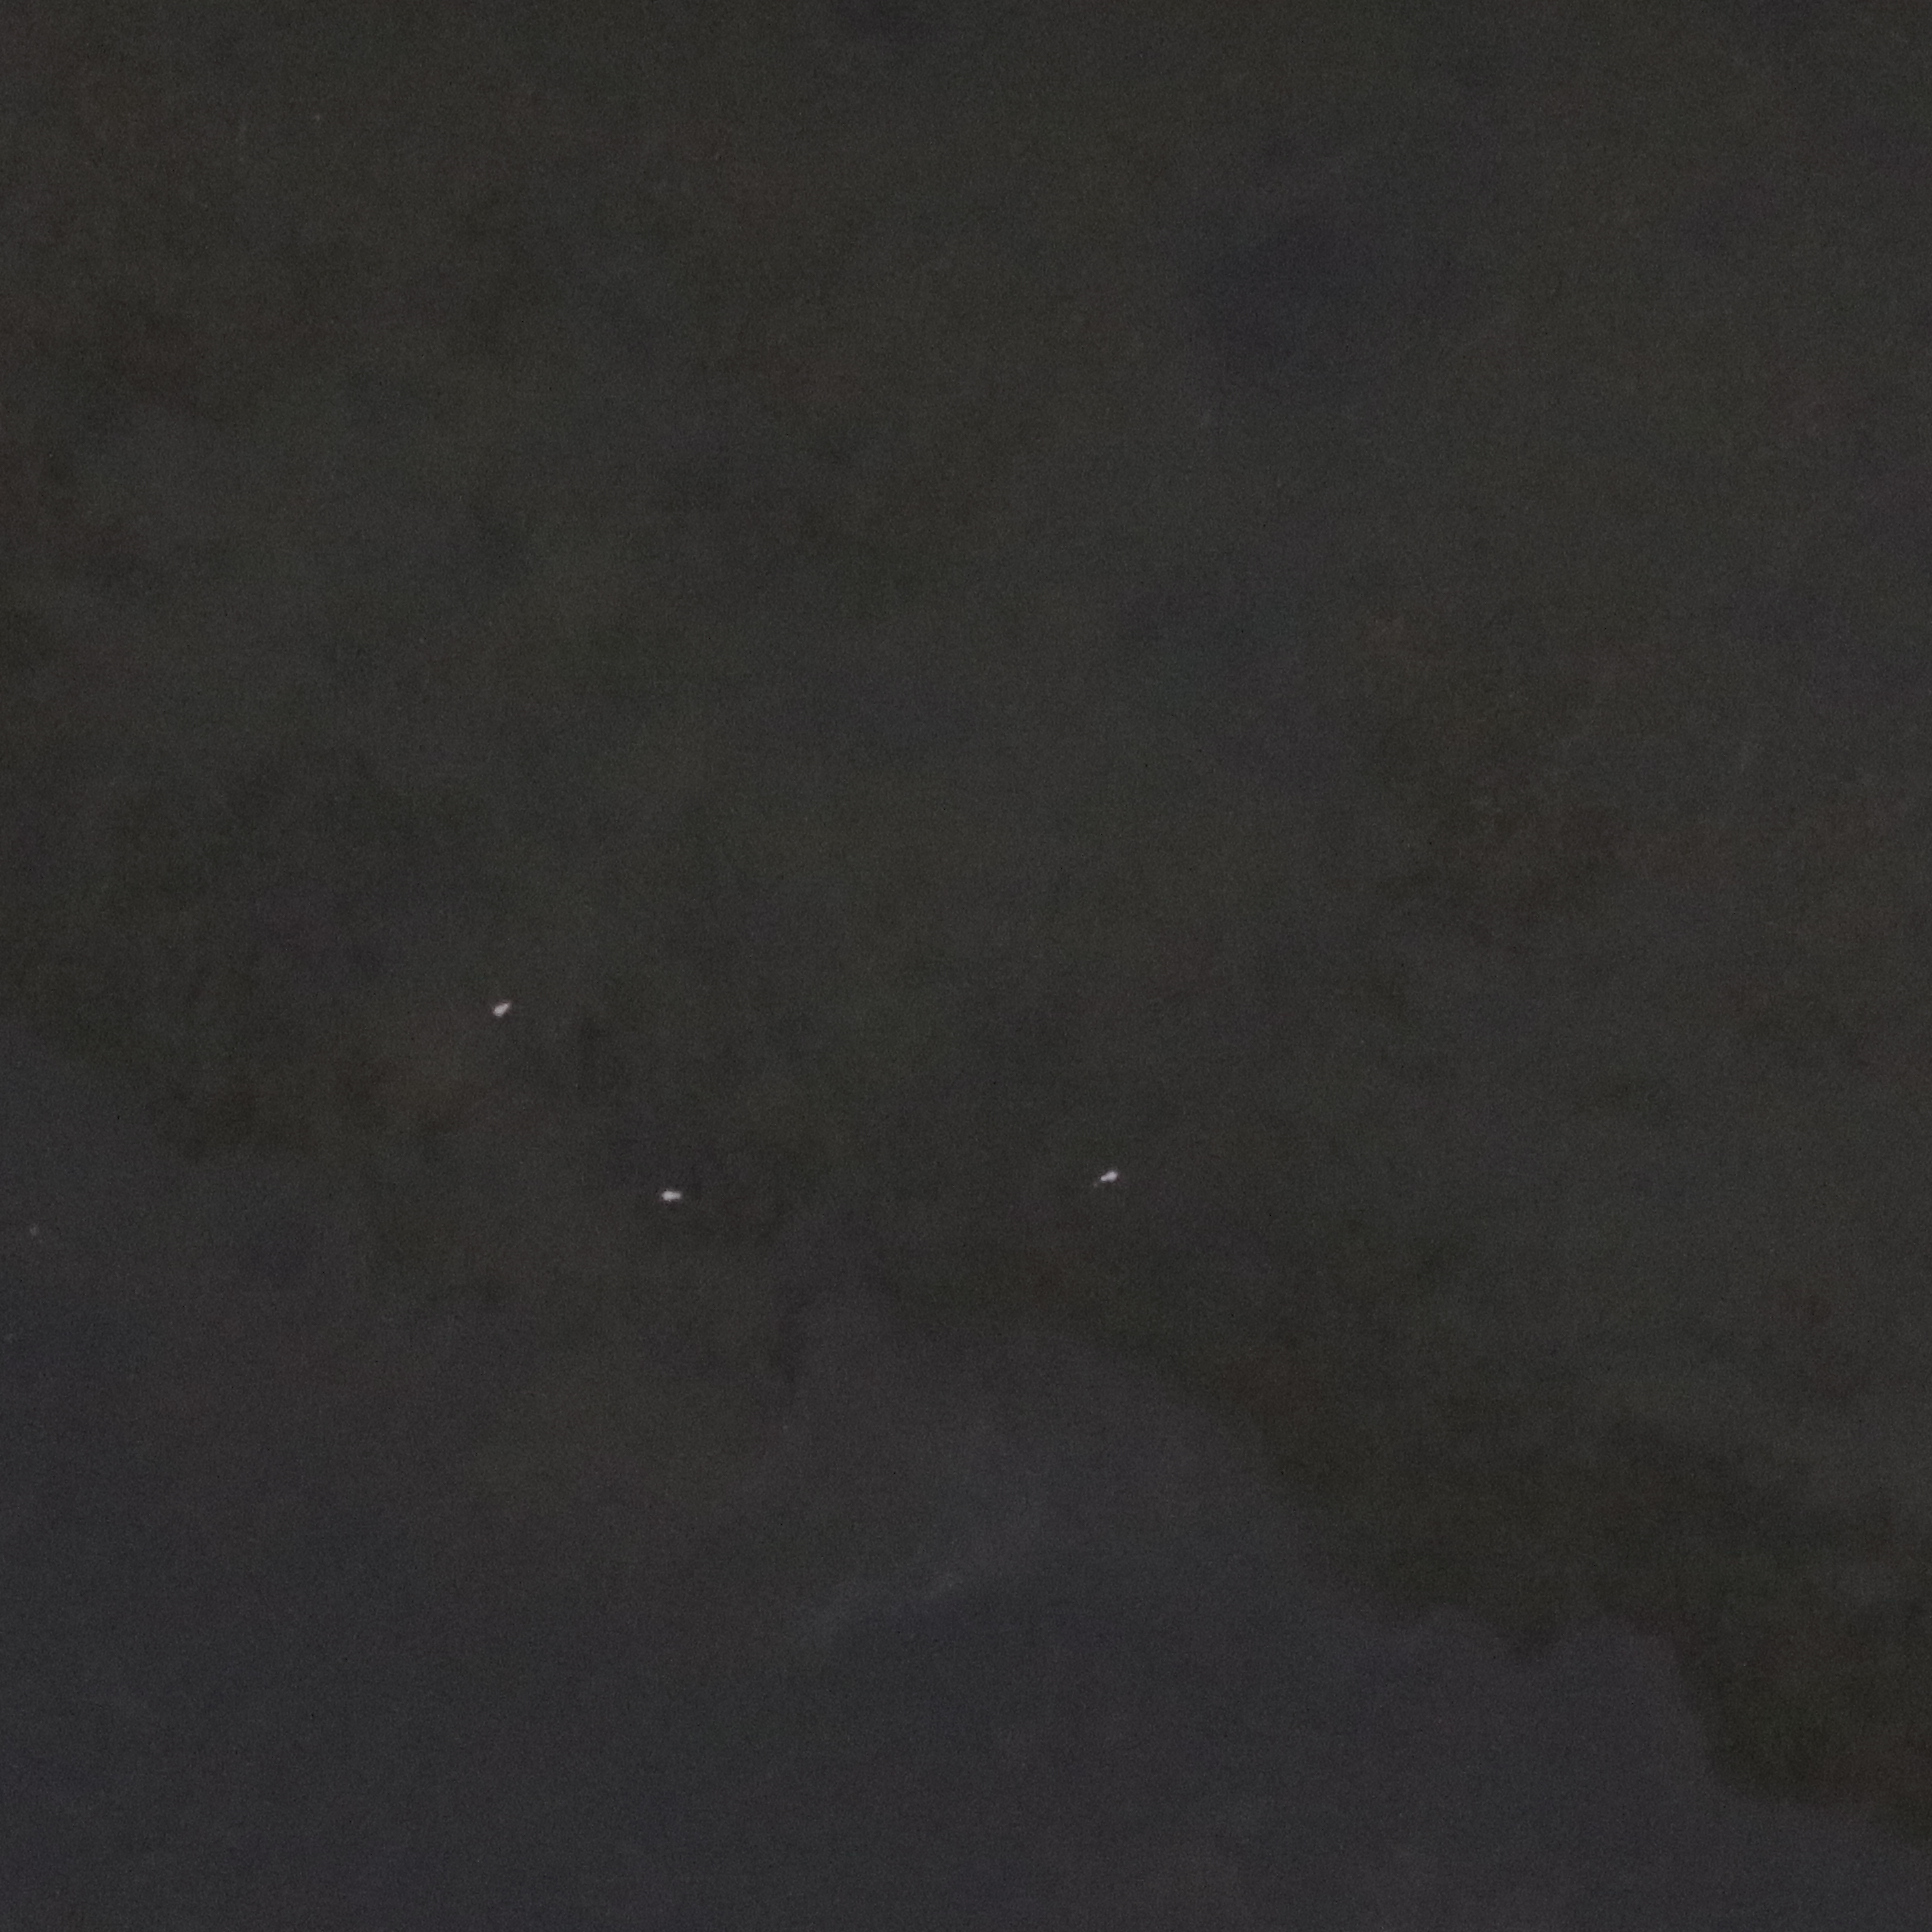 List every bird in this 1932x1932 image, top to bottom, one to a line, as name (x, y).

gull (500, 1007)
gull (1109, 1173)
gull (670, 1194)